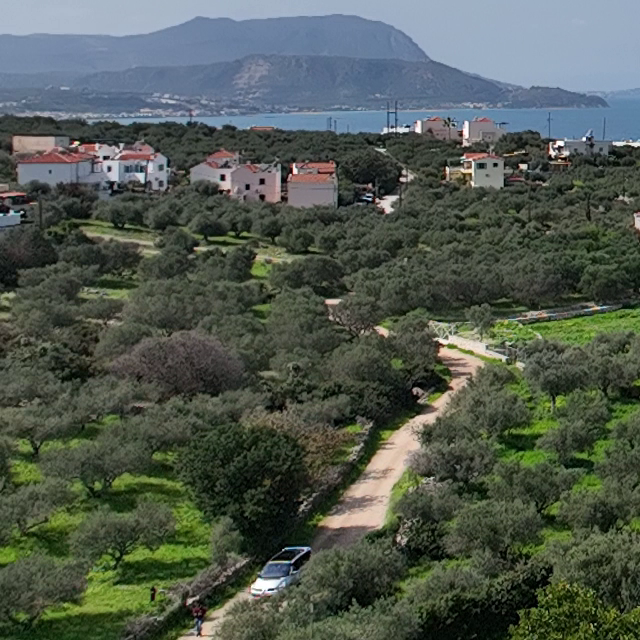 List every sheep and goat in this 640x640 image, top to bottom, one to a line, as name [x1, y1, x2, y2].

None